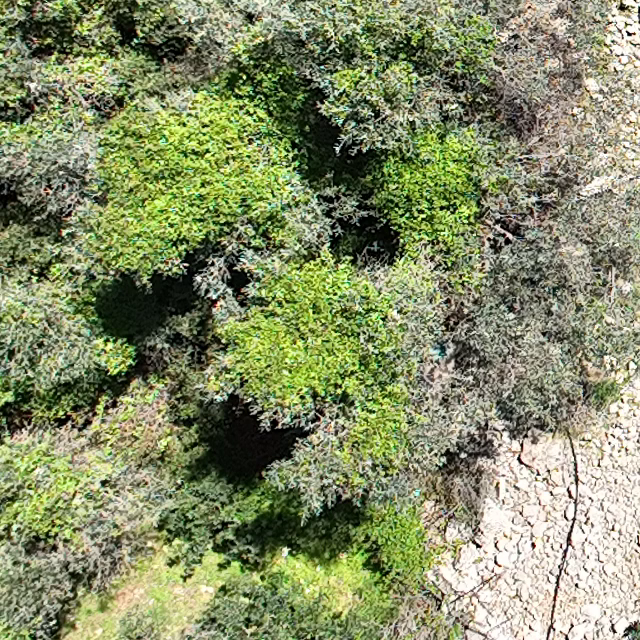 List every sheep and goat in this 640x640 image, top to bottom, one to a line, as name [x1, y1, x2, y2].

None